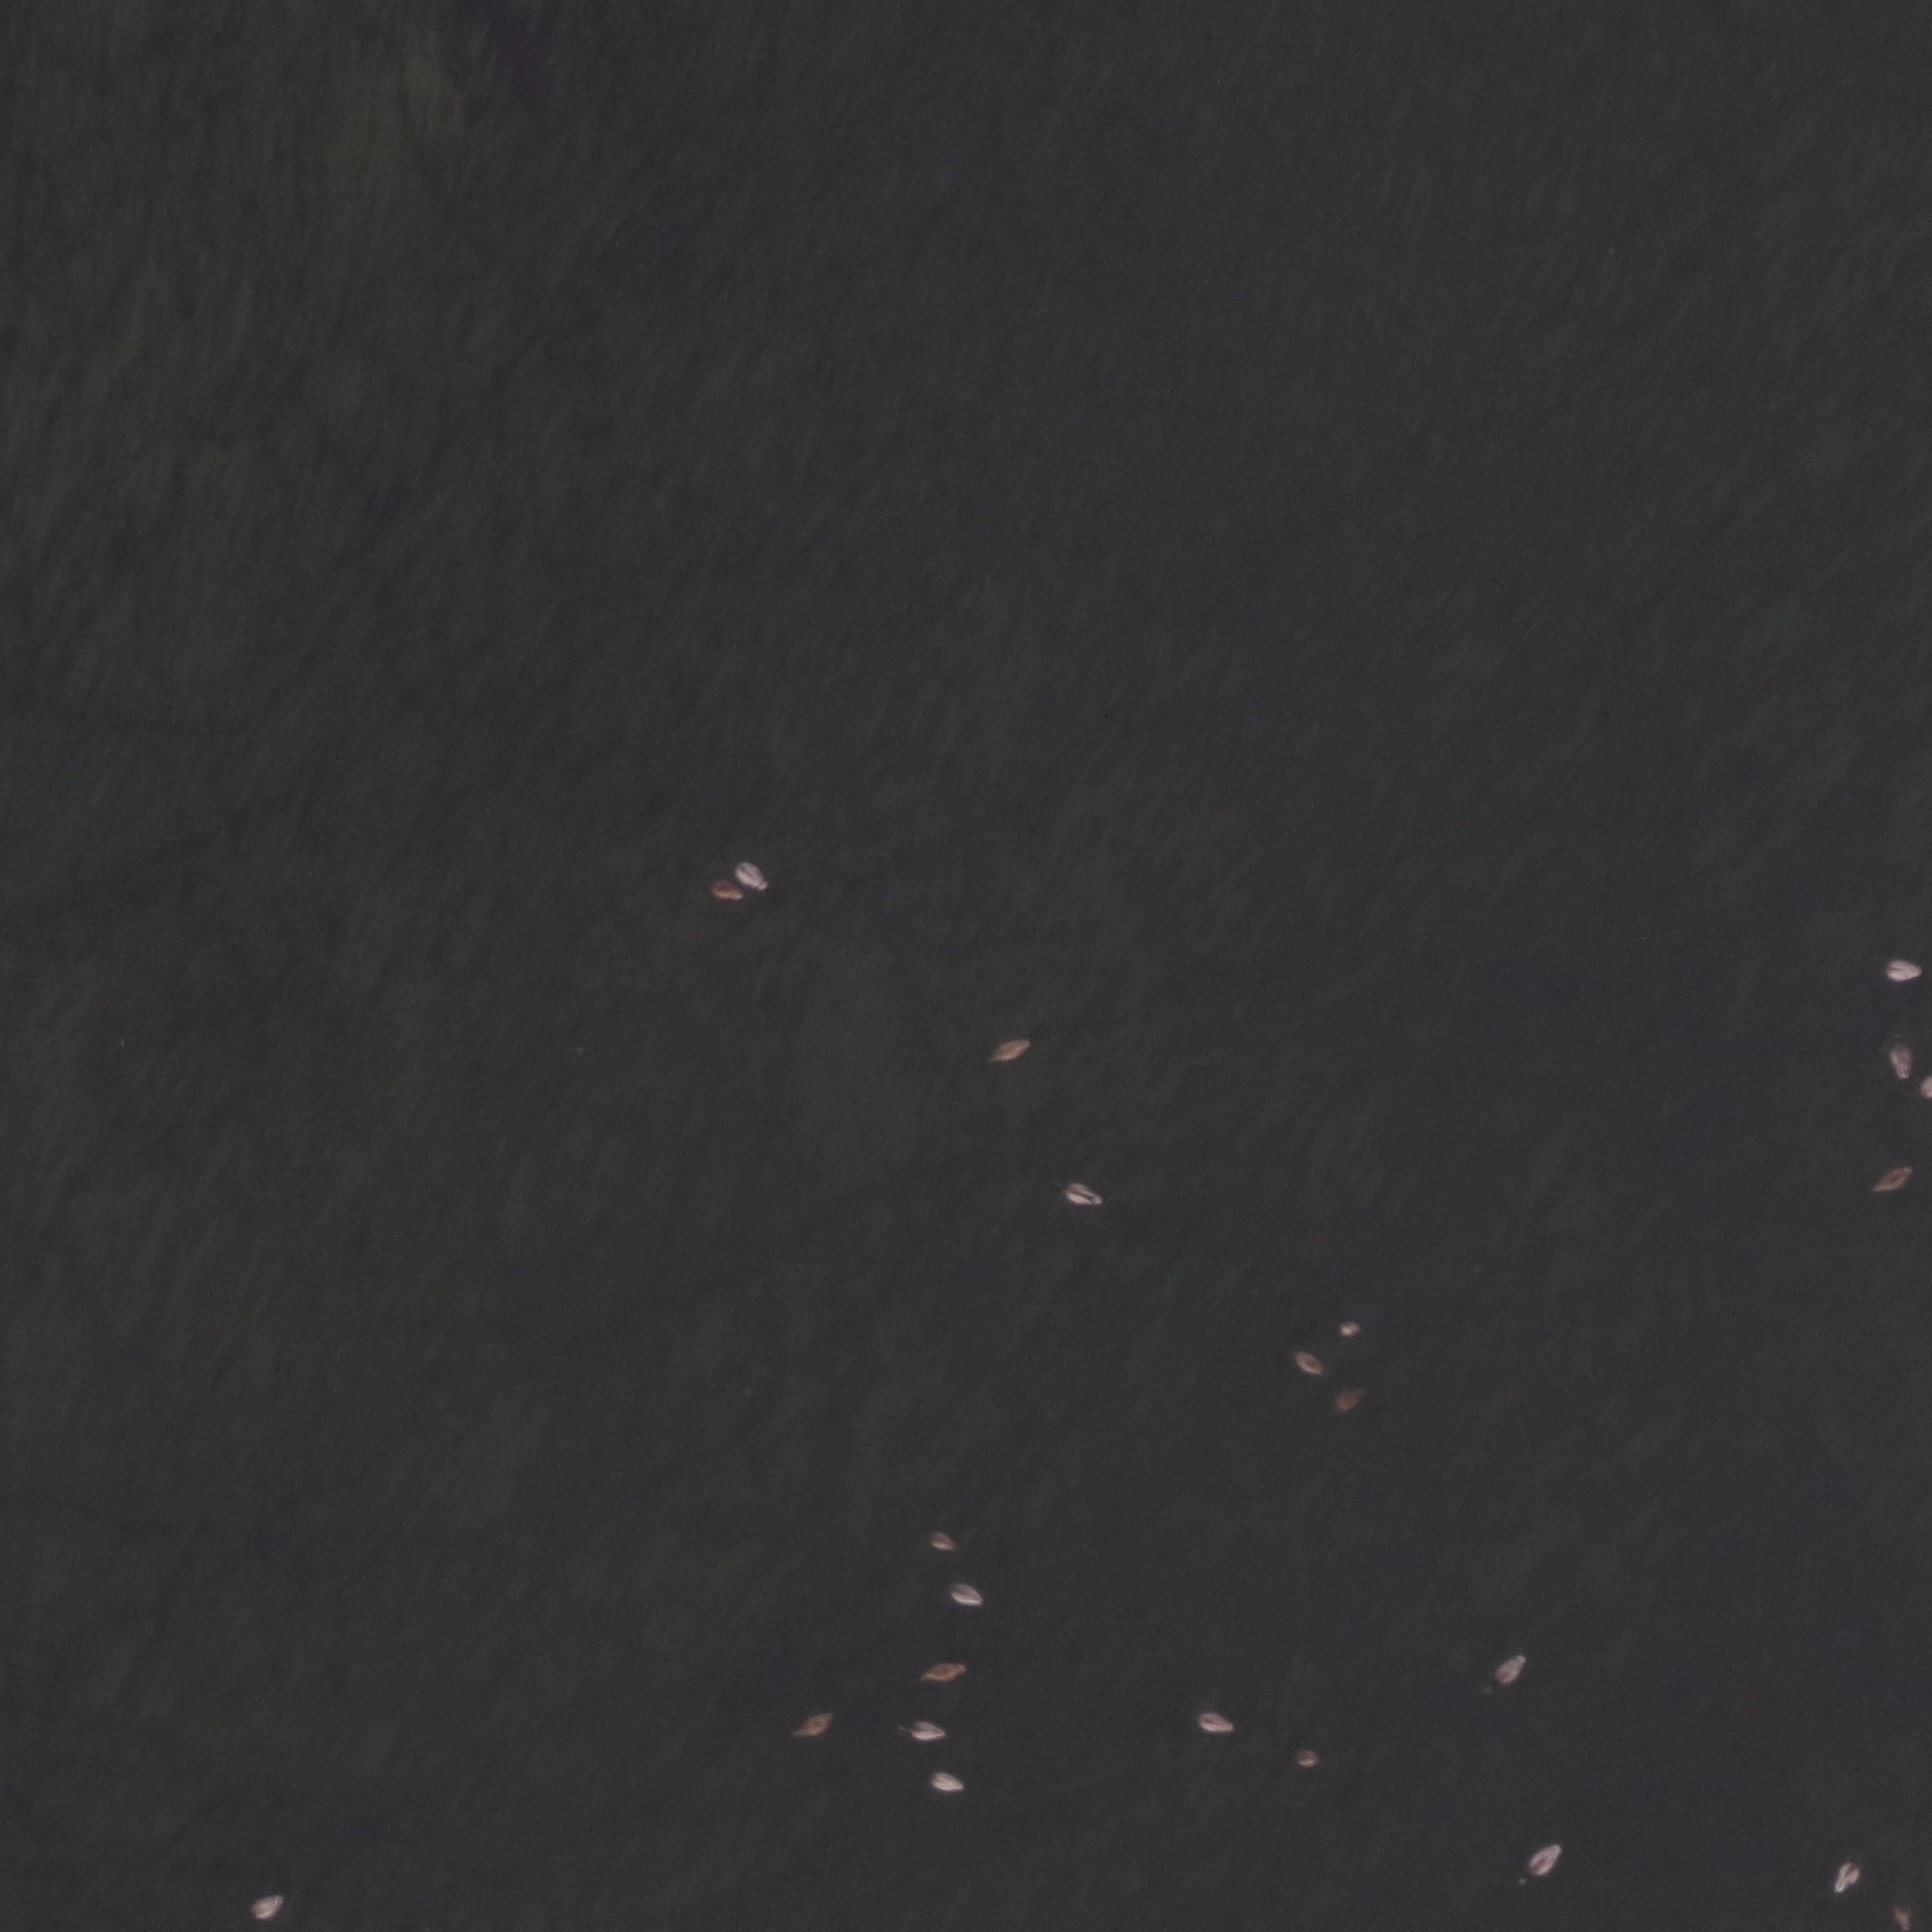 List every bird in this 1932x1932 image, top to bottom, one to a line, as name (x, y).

other bird (748, 877)
other bird (723, 891)
other bird (1902, 968)
other bird (1008, 1052)
other bird (1897, 1062)
other bird (1930, 1077)
other bird (1896, 1179)
other bird (1079, 1193)
other bird (1345, 1329)
other bird (1311, 1362)
other bird (1341, 1395)
other bird (939, 1539)
other bird (961, 1594)
other bird (944, 1669)
other bird (1504, 1675)
other bird (1221, 1724)
other bird (812, 1727)
other bird (927, 1727)
other bird (1309, 1758)
other bird (943, 1786)
other bird (1549, 1856)
other bird (1847, 1876)
other bird (265, 1902)
other bird (1903, 1919)